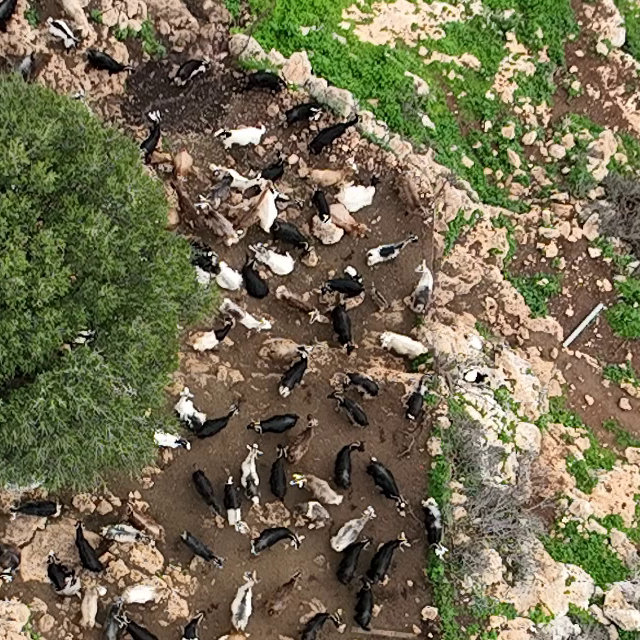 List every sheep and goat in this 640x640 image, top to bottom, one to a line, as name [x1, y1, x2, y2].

goat [0, 1, 18, 31]
goat [61, 1, 94, 38]
goat [47, 18, 79, 49]
goat [85, 49, 134, 76]
goat [21, 53, 52, 80]
goat [172, 60, 208, 86]
goat [247, 68, 288, 93]
goat [281, 104, 323, 128]
goat [139, 111, 161, 163]
goat [308, 120, 355, 156]
goat [216, 122, 265, 151]
goat [175, 148, 193, 184]
goat [241, 159, 284, 193]
goat [302, 163, 359, 186]
goat [210, 166, 262, 192]
goat [335, 181, 375, 213]
goat [171, 182, 198, 230]
goat [235, 183, 272, 235]
goat [257, 187, 280, 233]
goat [313, 188, 330, 223]
goat [194, 200, 238, 246]
goat [328, 203, 369, 237]
goat [273, 220, 310, 253]
goat [367, 234, 417, 266]
goat [248, 245, 296, 276]
goat [196, 248, 214, 290]
goat [215, 259, 241, 290]
goat [407, 260, 433, 313]
goat [241, 261, 270, 298]
goat [319, 279, 365, 297]
goat [371, 284, 391, 312]
goat [280, 295, 319, 323]
goat [219, 297, 270, 328]
goat [330, 303, 358, 355]
goat [194, 317, 232, 352]
goat [380, 332, 429, 358]
goat [279, 346, 312, 397]
goat [461, 368, 487, 384]
goat [342, 372, 380, 401]
goat [404, 385, 427, 420]
goat [173, 389, 205, 426]
goat [329, 390, 369, 427]
goat [195, 404, 239, 441]
goat [246, 413, 298, 433]
goat [287, 414, 317, 465]
goat [152, 428, 192, 450]
goat [334, 440, 366, 490]
goat [242, 442, 260, 505]
goat [270, 445, 288, 502]
goat [367, 458, 408, 515]
goat [192, 468, 224, 518]
goat [4, 471, 46, 490]
goat [292, 472, 343, 505]
goat [224, 475, 248, 532]
goat [420, 496, 448, 558]
goat [9, 500, 61, 520]
goat [124, 502, 166, 542]
goat [293, 502, 330, 518]
goat [329, 506, 375, 550]
goat [73, 520, 106, 572]
goat [100, 525, 152, 543]
goat [251, 527, 306, 555]
goat [181, 529, 226, 570]
goat [367, 533, 410, 583]
goat [0, 536, 22, 568]
goat [337, 536, 373, 586]
goat [47, 549, 67, 590]
goat [0, 567, 12, 608]
goat [57, 570, 82, 594]
goat [264, 570, 300, 619]
goat [232, 571, 260, 632]
goat [354, 577, 377, 630]
goat [78, 584, 98, 628]
goat [121, 586, 171, 603]
goat [103, 598, 123, 639]
goat [182, 609, 206, 639]
goat [300, 612, 345, 639]
goat [112, 614, 159, 639]
goat [211, 633, 250, 639]